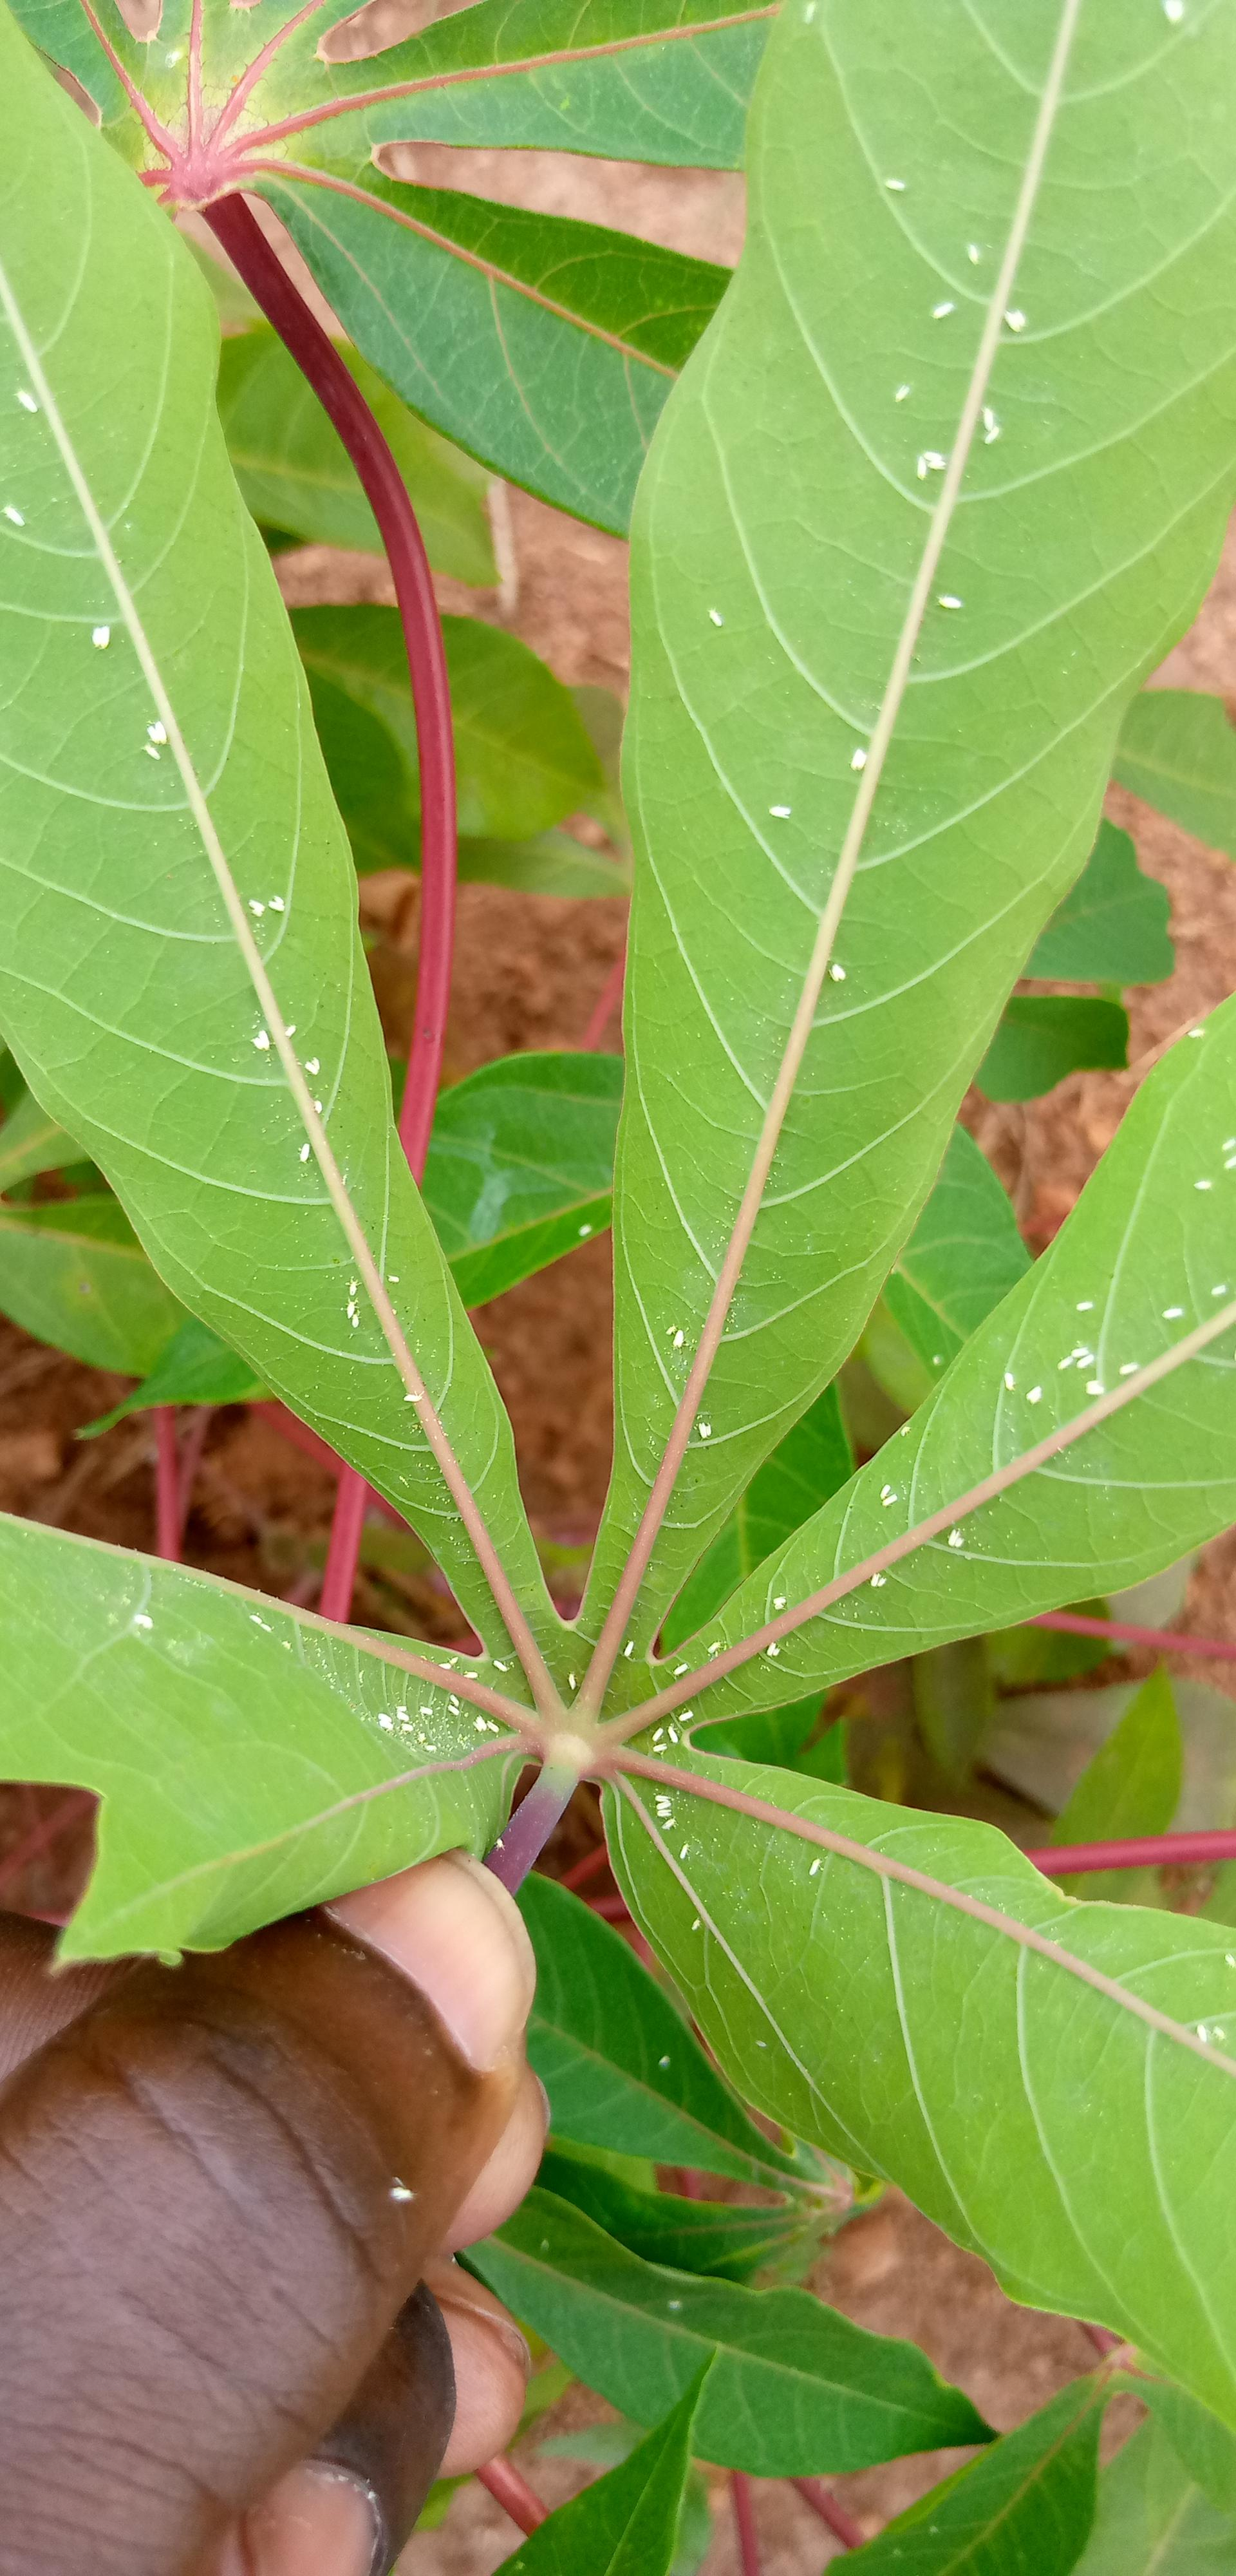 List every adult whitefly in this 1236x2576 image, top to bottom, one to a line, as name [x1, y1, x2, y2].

whitefly [802, 1, 819, 25]
whitefly [883, 177, 906, 194]
whitefly [966, 241, 981, 268]
whitefly [930, 300, 956, 322]
whitefly [1012, 308, 1027, 327]
whitefly [1002, 311, 1021, 334]
whitefly [892, 381, 914, 406]
whitefly [12, 388, 39, 415]
whitefly [980, 406, 994, 431]
whitefly [982, 425, 1001, 446]
whitefly [922, 449, 945, 461]
whitefly [915, 454, 927, 483]
whitefly [926, 460, 946, 471]
whitefly [2, 504, 27, 529]
whitefly [935, 592, 964, 612]
whitefly [706, 605, 727, 630]
whitefly [91, 624, 101, 650]
whitefly [100, 625, 112, 651]
whitefly [154, 720, 168, 746]
whitefly [145, 724, 161, 746]
whitefly [142, 744, 162, 762]
whitefly [848, 748, 863, 771]
whitefly [857, 752, 869, 772]
whitefly [764, 802, 793, 823]
whitefly [272, 894, 286, 905]
whitefly [246, 898, 265, 913]
whitefly [267, 900, 285, 914]
whitefly [250, 908, 263, 919]
whitefly [832, 963, 847, 981]
whitefly [828, 966, 839, 984]
whitefly [283, 1023, 297, 1038]
whitefly [1184, 1027, 1206, 1041]
whitefly [257, 1028, 274, 1052]
whitefly [251, 1036, 263, 1051]
whitefly [310, 1056, 322, 1070]
whitefly [303, 1061, 319, 1077]
whitefly [312, 1097, 325, 1117]
whitefly [1219, 1137, 1236, 1153]
whitefly [297, 1140, 314, 1166]
whitefly [1221, 1155, 1236, 1171]
whitefly [1189, 1179, 1213, 1193]
whitefly [384, 1273, 404, 1285]
whitefly [346, 1278, 359, 1298]
whitefly [1208, 1283, 1228, 1297]
whitefly [344, 1300, 357, 1320]
whitefly [1072, 1300, 1097, 1313]
whitefly [1158, 1307, 1186, 1321]
whitefly [350, 1312, 362, 1330]
whitefly [664, 1323, 677, 1338]
whitefly [672, 1328, 688, 1349]
whitefly [1068, 1346, 1089, 1358]
whitefly [1075, 1354, 1094, 1370]
whitefly [1056, 1356, 1073, 1372]
whitefly [1115, 1361, 1143, 1376]
whitefly [1003, 1369, 1015, 1392]
whitefly [1083, 1379, 1102, 1387]
whitefly [1025, 1384, 1042, 1400]
whitefly [1084, 1387, 1107, 1396]
whitefly [400, 1390, 427, 1405]
whitefly [1028, 1393, 1042, 1406]
whitefly [697, 1421, 707, 1441]
whitefly [705, 1423, 713, 1437]
whitefly [897, 1423, 913, 1439]
whitefly [877, 1482, 892, 1501]
whitefly [881, 1492, 899, 1509]
whitefly [947, 1528, 961, 1548]
whitefly [955, 1535, 966, 1549]
whitefly [869, 1571, 880, 1588]
whitefly [877, 1575, 888, 1588]
whitefly [770, 1594, 787, 1603]
whitefly [772, 1603, 786, 1611]
whitefly [132, 1612, 156, 1633]
whitefly [247, 1613, 261, 1625]
whitefly [259, 1624, 272, 1634]
whitefly [620, 1639, 635, 1660]
whitefly [705, 1640, 723, 1656]
whitefly [765, 1640, 776, 1658]
whitefly [772, 1645, 781, 1656]
whitefly [446, 1655, 460, 1666]
whitefly [491, 1657, 510, 1674]
whitefly [436, 1662, 451, 1671]
whitefly [672, 1662, 689, 1676]
whitefly [461, 1669, 479, 1680]
whitefly [565, 1671, 578, 1695]
whitefly [449, 1692, 460, 1709]
whitefly [446, 1703, 460, 1717]
whitefly [393, 1703, 409, 1712]
whitefly [417, 1703, 435, 1718]
whitefly [677, 1709, 697, 1723]
whitefly [376, 1712, 393, 1723]
whitefly [395, 1712, 410, 1723]
whitefly [475, 1714, 487, 1732]
whitefly [486, 1719, 501, 1734]
whitefly [378, 1720, 393, 1732]
whitefly [471, 1720, 482, 1732]
whitefly [398, 1723, 415, 1734]
whitefly [666, 1725, 680, 1745]
whitefly [649, 1726, 665, 1743]
whitefly [416, 1731, 428, 1743]
whitefly [650, 1742, 668, 1754]
whitefly [422, 1743, 438, 1753]
whitefly [653, 1793, 673, 1802]
whitefly [653, 1802, 673, 1810]
whitefly [653, 1808, 674, 1817]
whitefly [659, 1817, 678, 1832]
whitefly [494, 1836, 507, 1853]
whitefly [678, 1841, 690, 1860]
whitefly [805, 1856, 823, 1879]
whitefly [688, 1917, 703, 1933]
whitefly [1223, 1951, 1236, 1968]
whitefly [1195, 2022, 1208, 2045]
whitefly [1210, 2023, 1226, 2042]